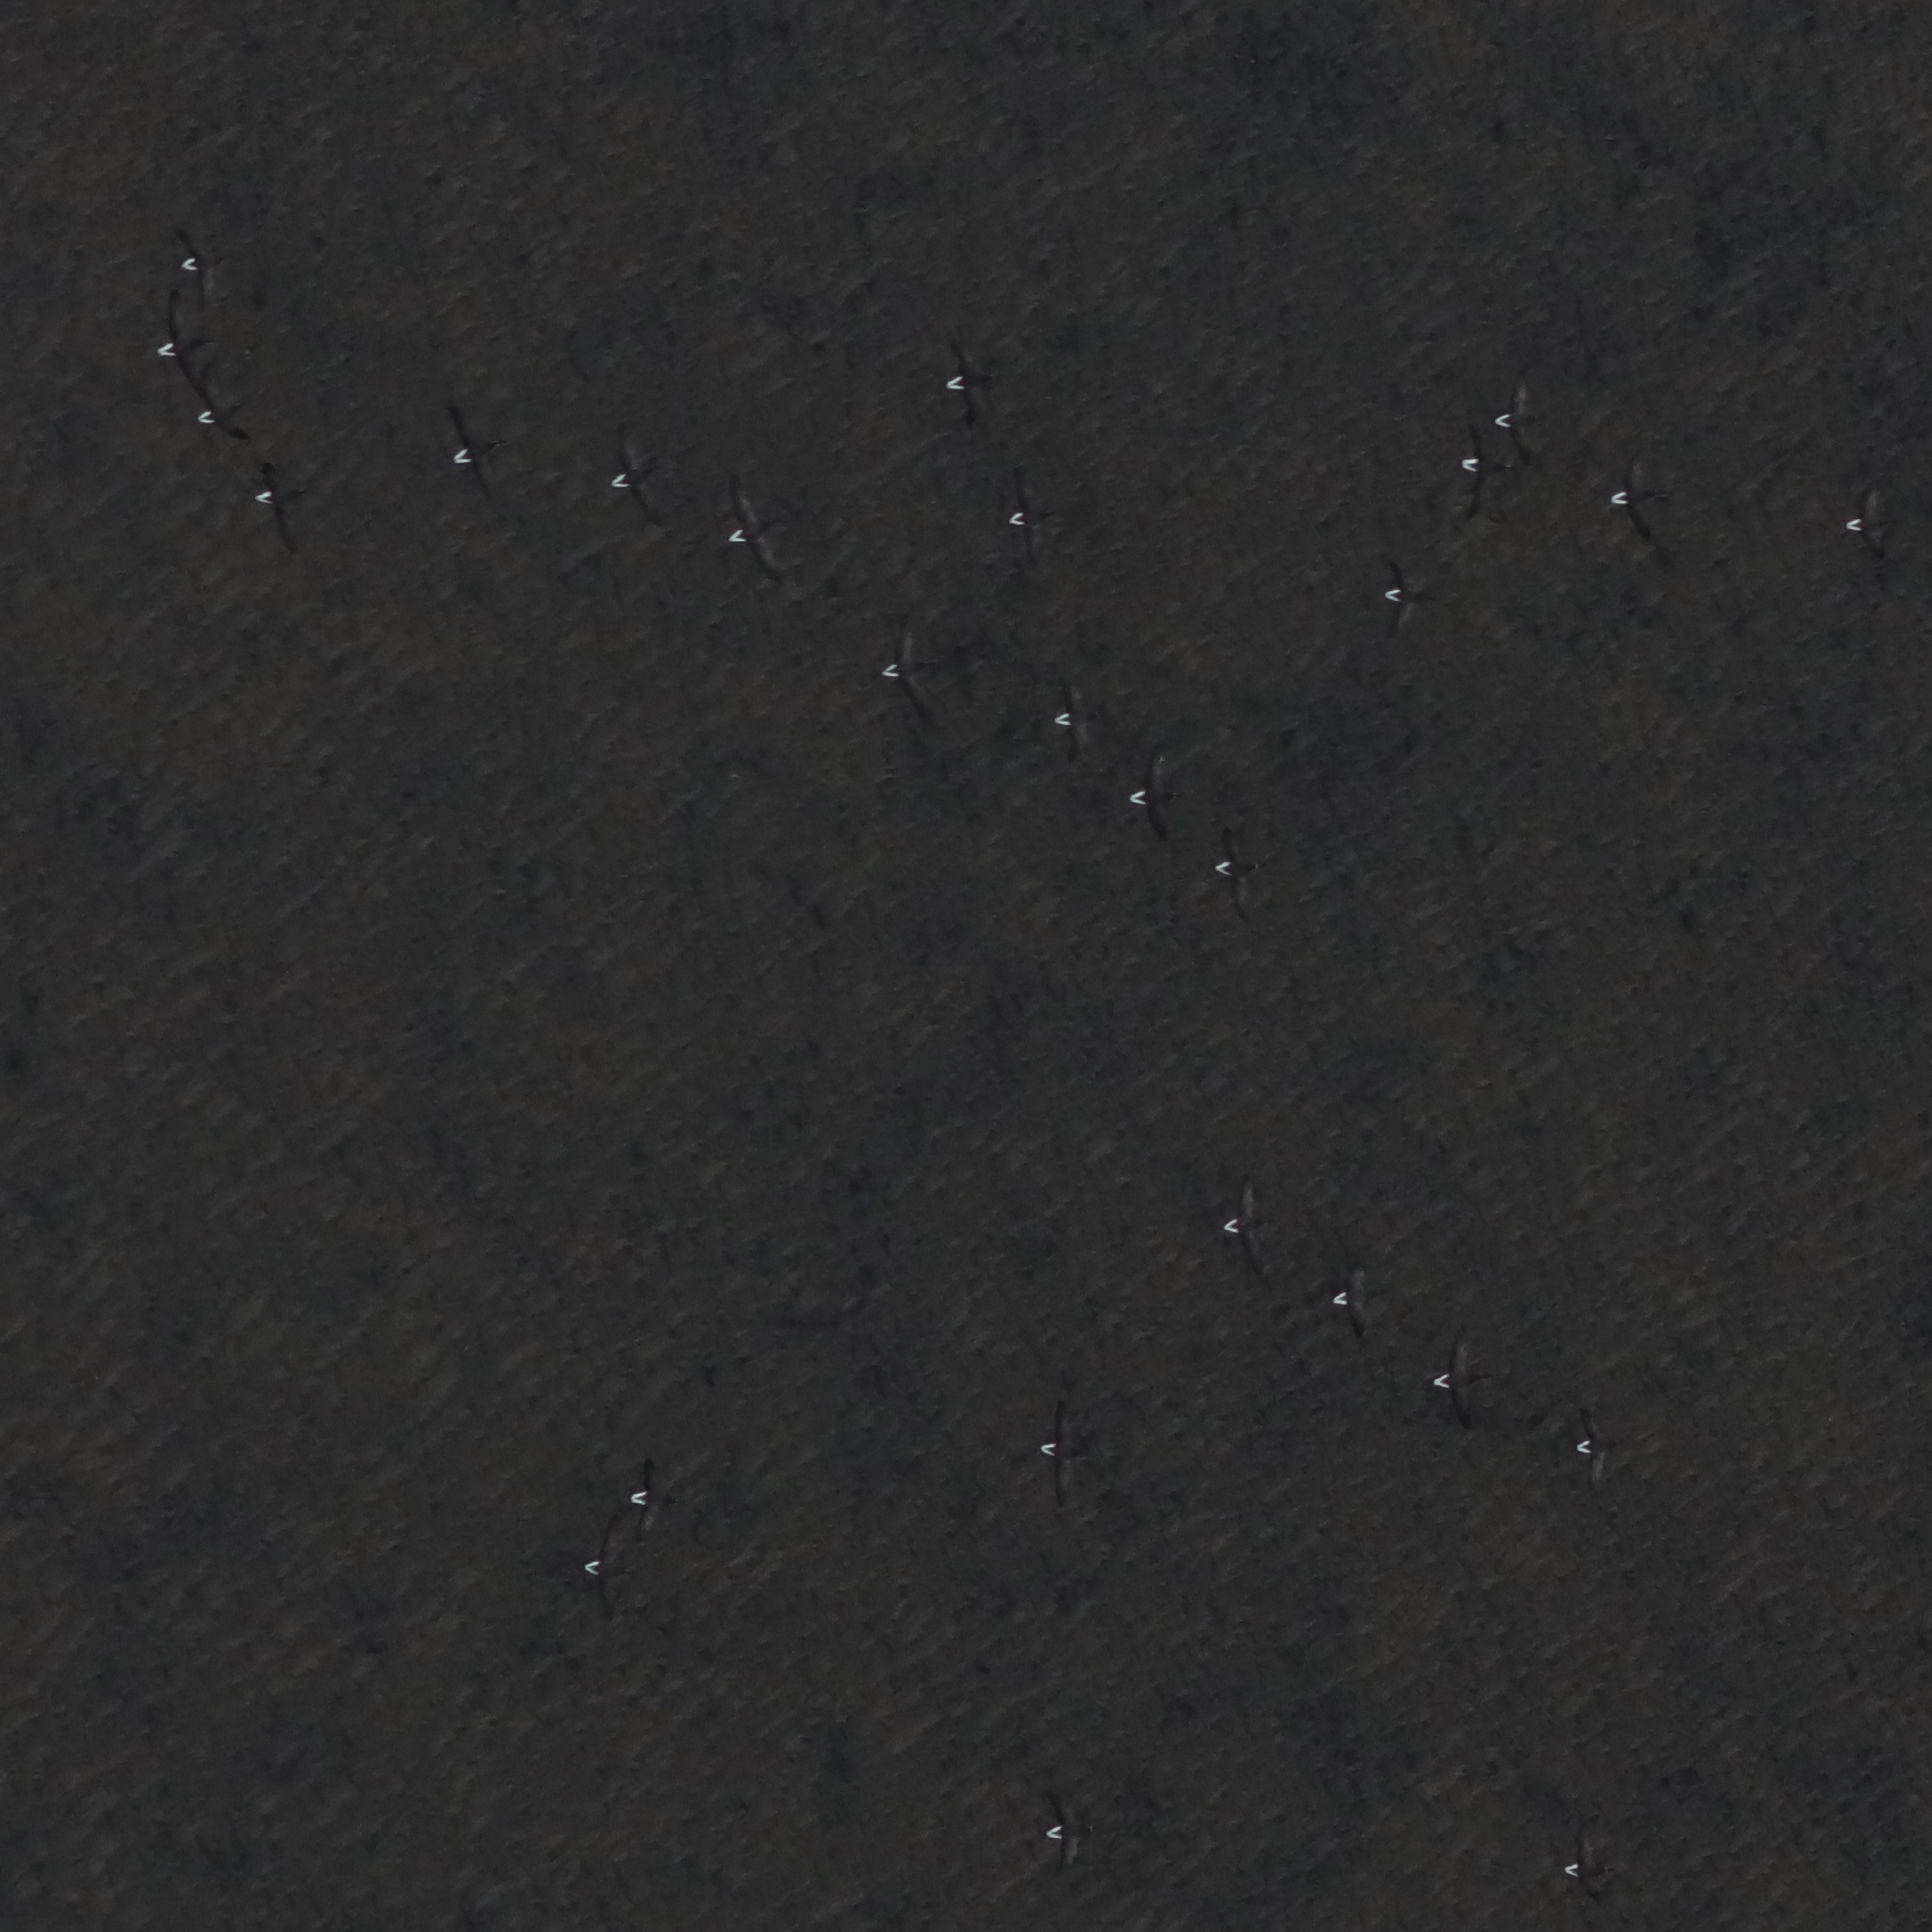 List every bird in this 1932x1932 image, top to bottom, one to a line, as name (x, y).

brant (206, 263)
brant (181, 346)
brant (974, 380)
brant (215, 415)
brant (1512, 417)
brant (463, 454)
brant (1484, 463)
brant (634, 477)
brant (1633, 493)
brant (277, 495)
brant (1024, 518)
brant (1868, 526)
brant (750, 533)
brant (1406, 597)
brant (903, 668)
brant (1078, 719)
brant (1153, 796)
brant (1235, 866)
brant (1245, 1226)
brant (1353, 1299)
brant (1457, 1379)
brant (1596, 1447)
brant (1063, 1453)
brant (654, 1496)
brant (608, 1567)
brant (1070, 1829)
brant (1587, 1871)